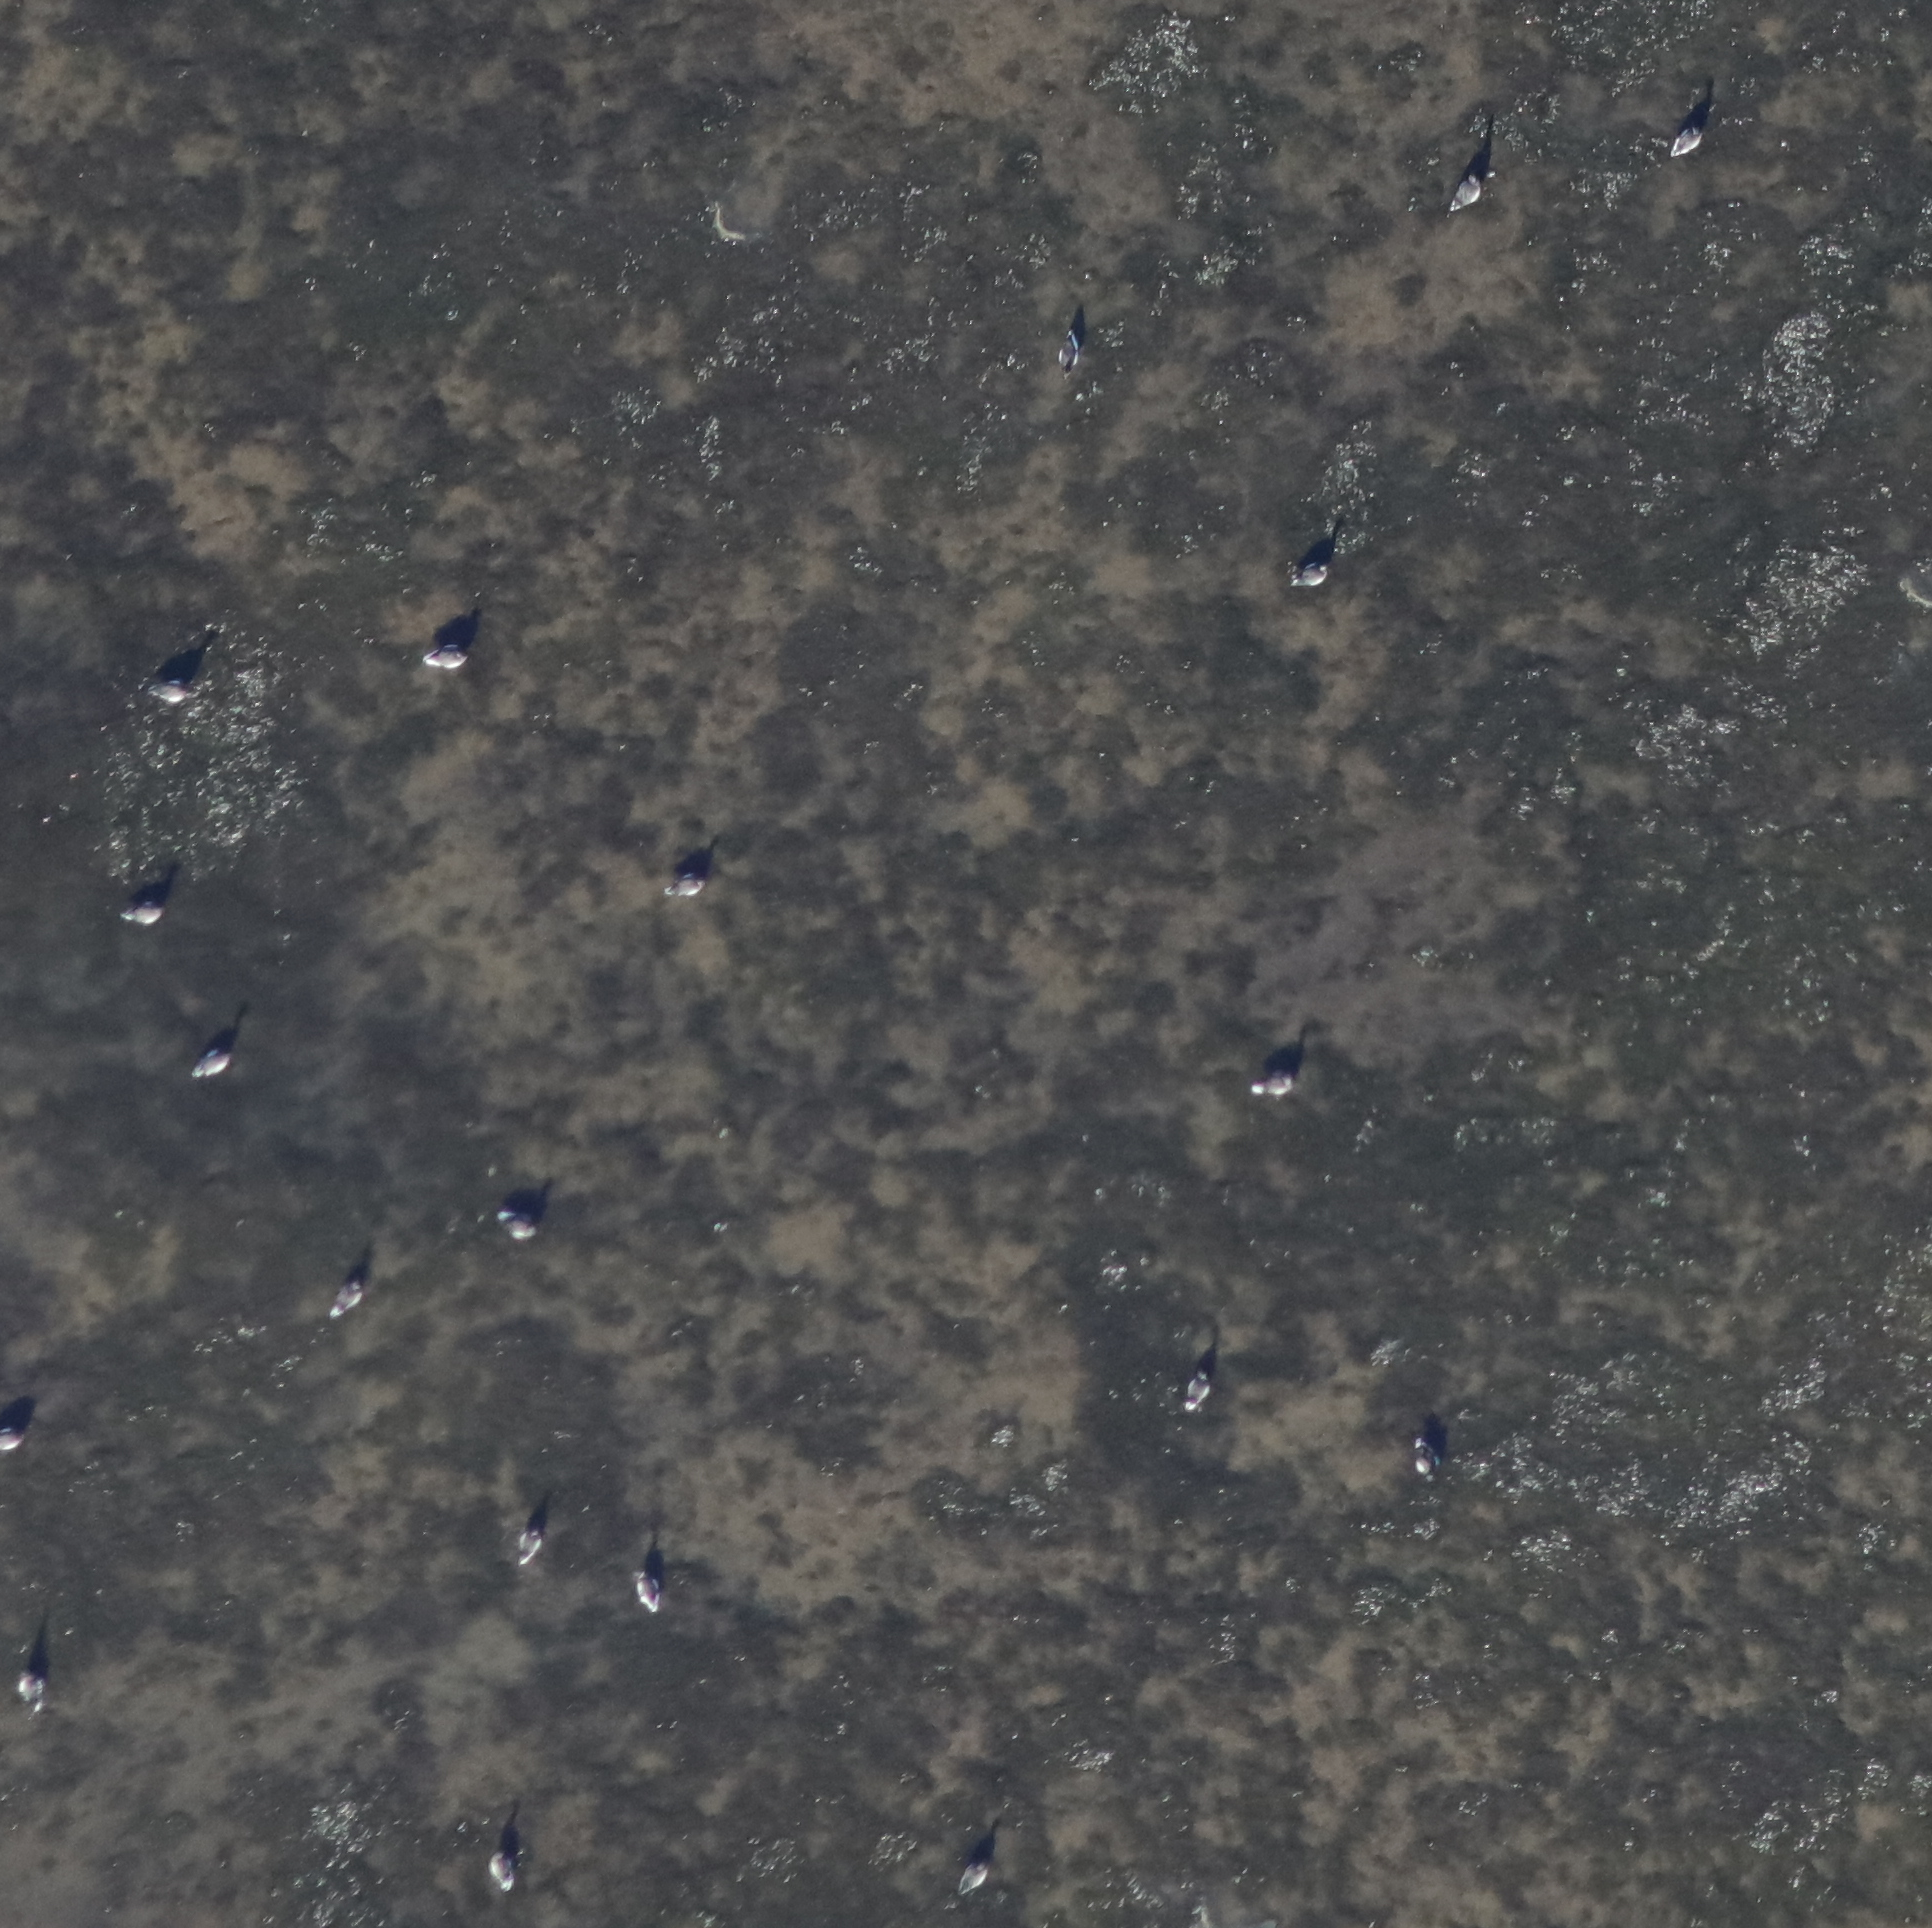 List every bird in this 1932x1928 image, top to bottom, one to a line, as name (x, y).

brant (1687, 139)
brant (1469, 191)
brant (1063, 349)
brant (1310, 573)
brant (447, 656)
brant (169, 689)
brant (685, 885)
brant (144, 912)
brant (213, 1062)
brant (1274, 1085)
brant (520, 1225)
brant (347, 1296)
brant (1198, 1391)
brant (4, 1440)
brant (1425, 1459)
brant (527, 1548)
brant (649, 1590)
brant (32, 1688)
brant (504, 1871)
brant (971, 1876)